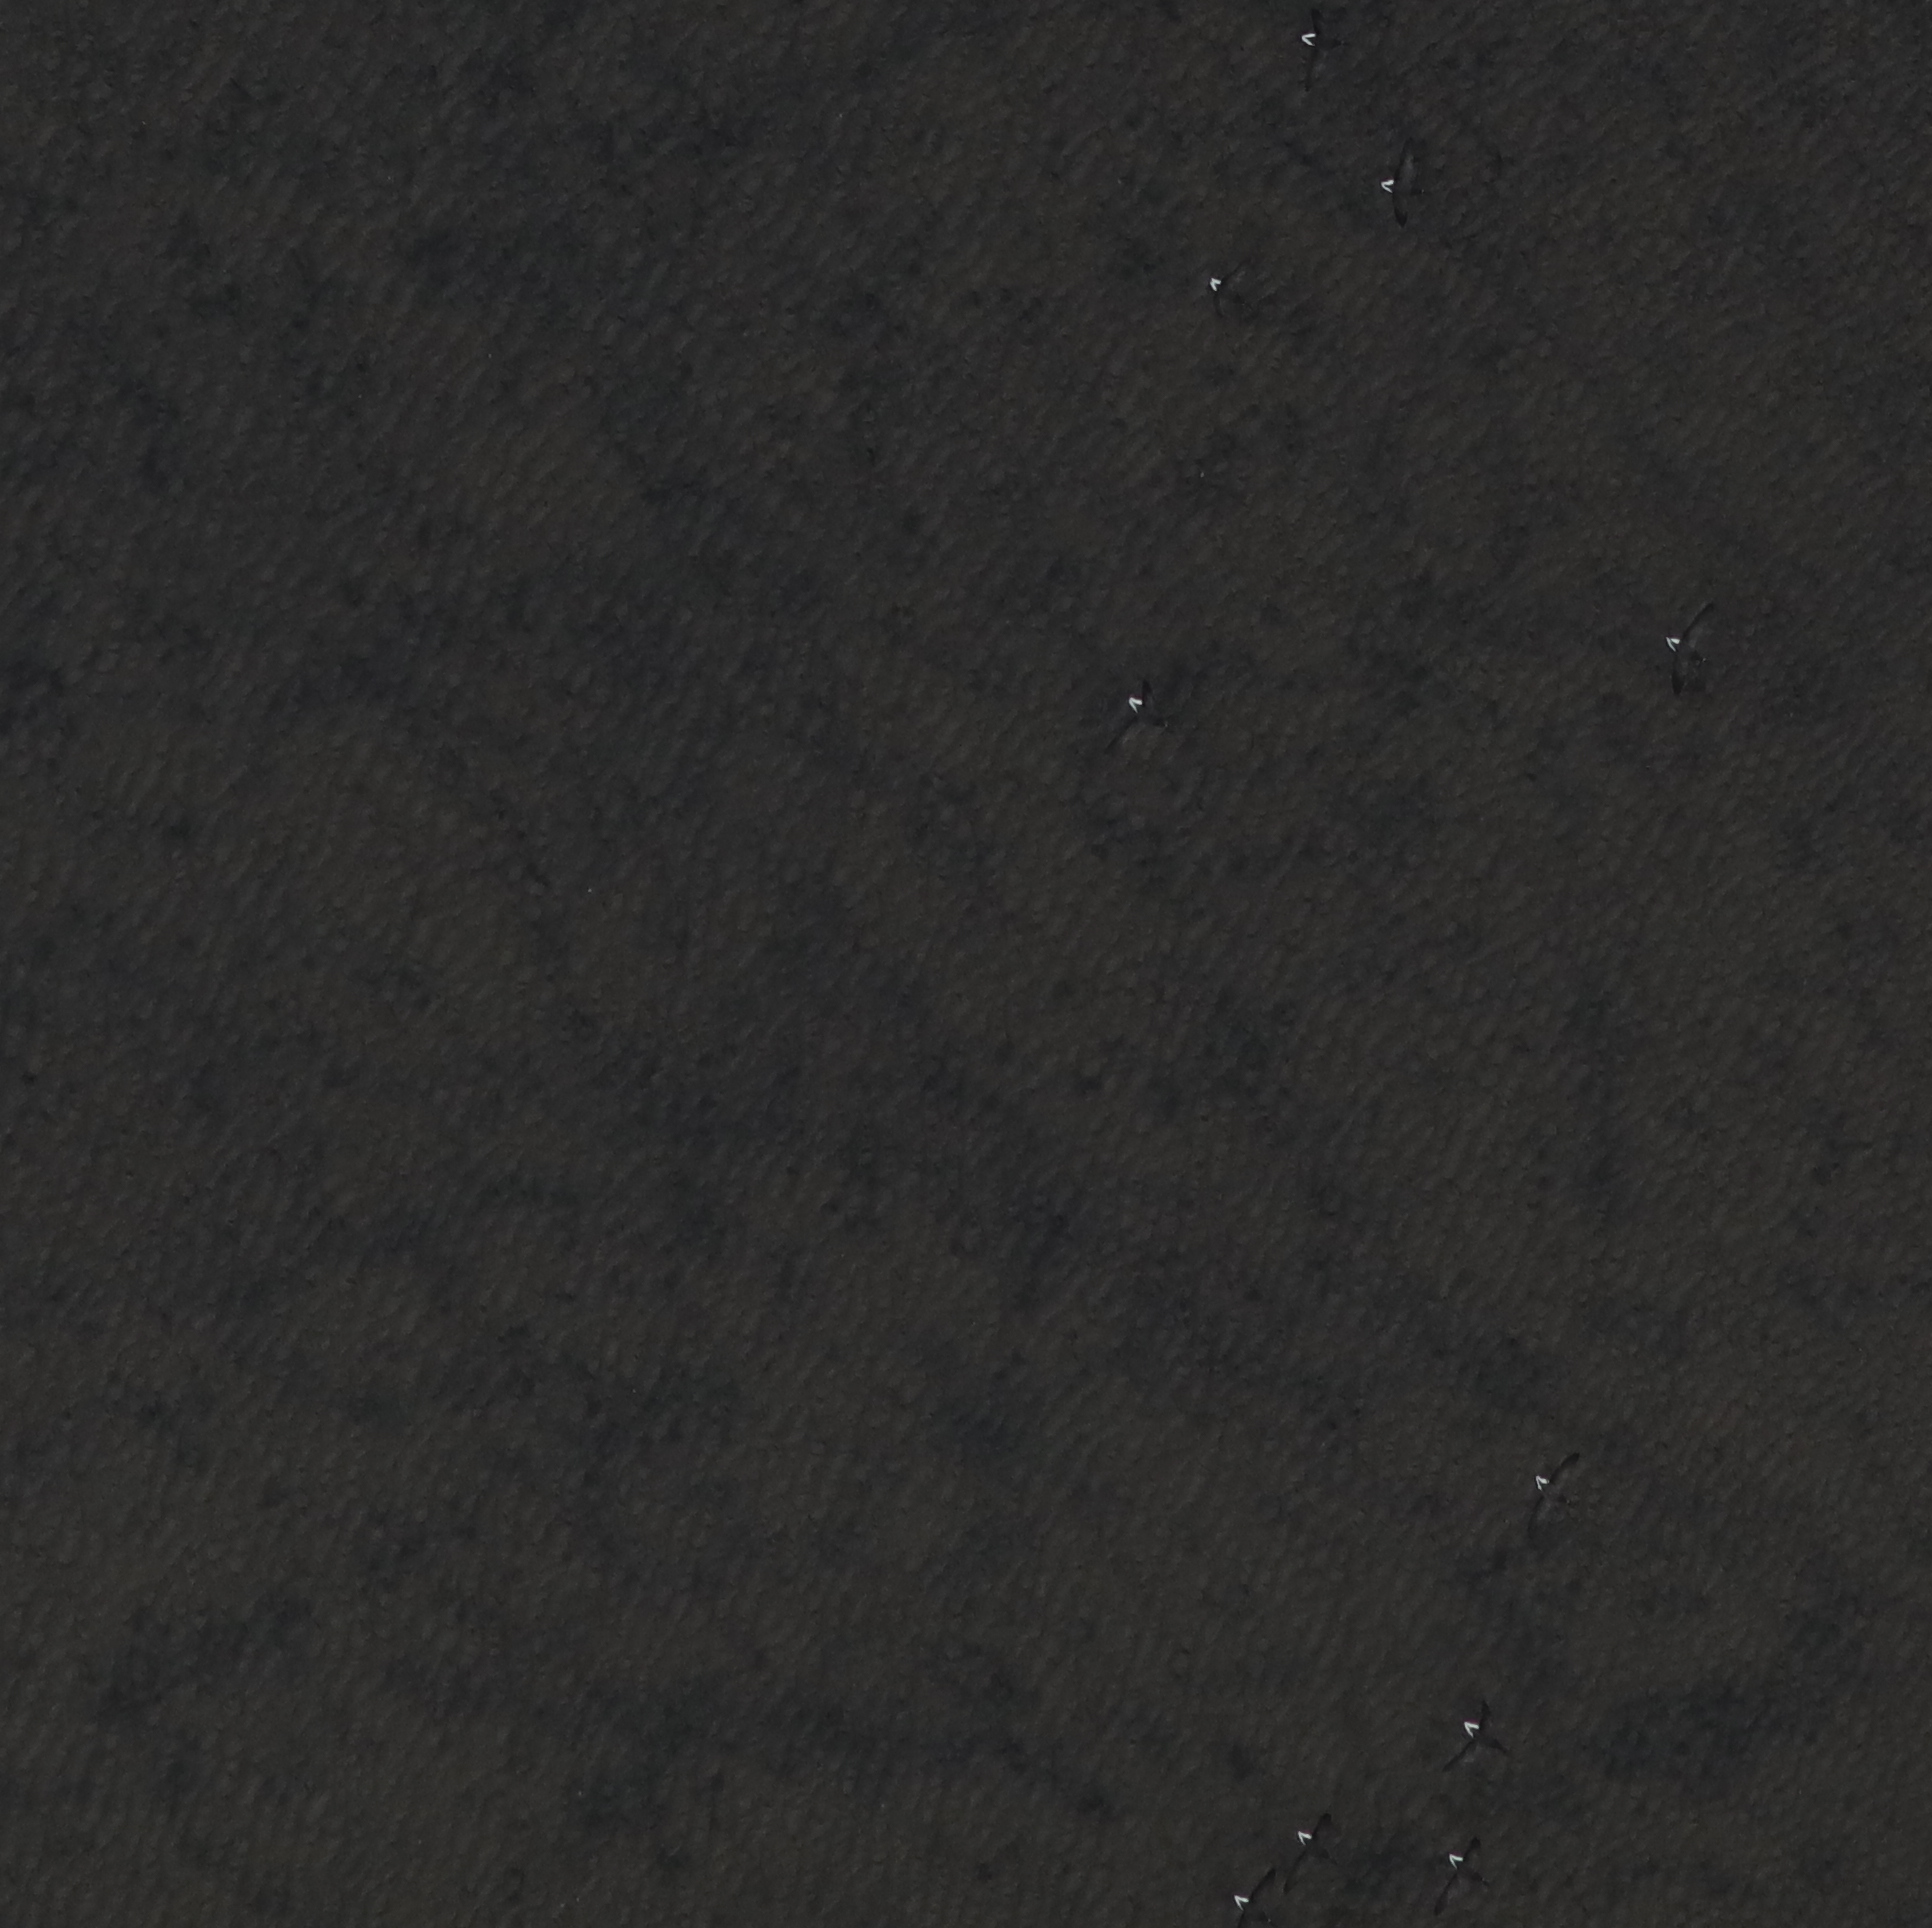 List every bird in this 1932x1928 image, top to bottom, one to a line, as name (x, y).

brant (1315, 40)
brant (1394, 187)
brant (1225, 289)
brant (1682, 638)
brant (1139, 704)
brant (1552, 1488)
brant (1474, 1736)
brant (1309, 1838)
brant (1466, 1869)
brant (1250, 1906)